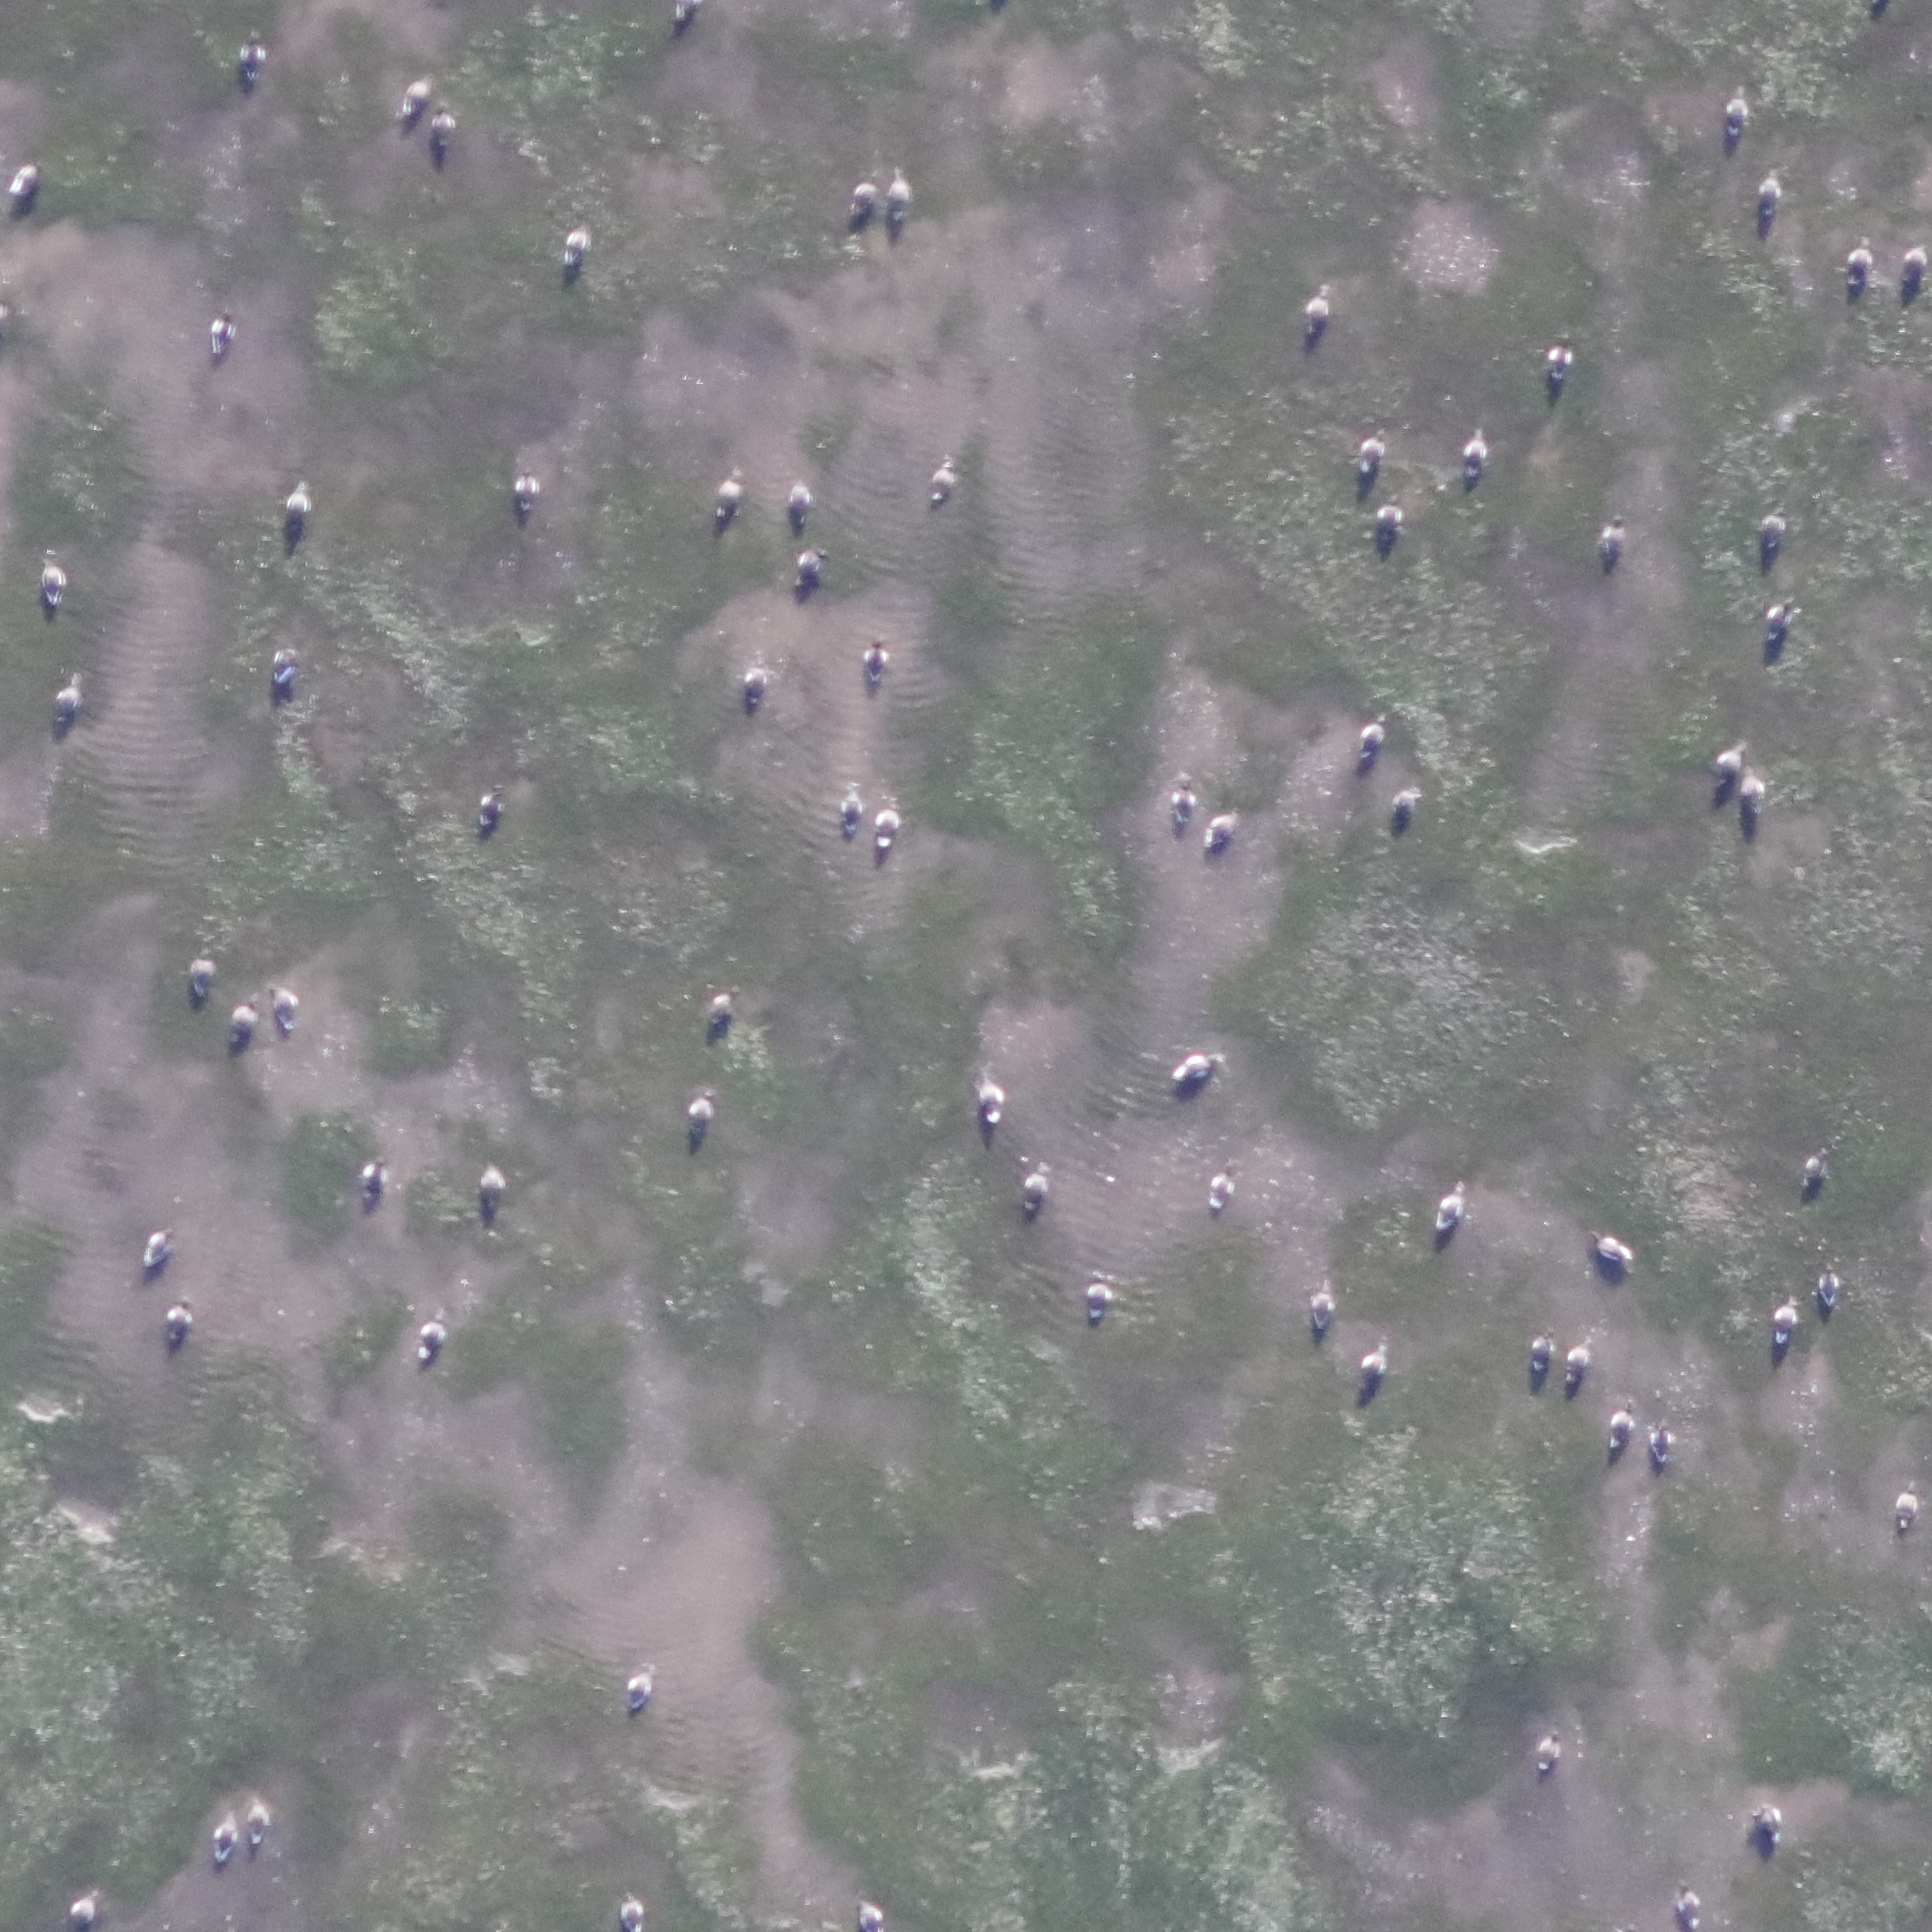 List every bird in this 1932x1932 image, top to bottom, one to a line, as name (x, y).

brant (252, 50)
brant (411, 99)
brant (1735, 111)
brant (441, 124)
brant (21, 181)
brant (892, 194)
brant (1772, 197)
brant (853, 199)
brant (574, 247)
brant (1909, 264)
brant (1861, 266)
brant (1314, 320)
brant (217, 332)
brant (1559, 360)
brant (1479, 455)
brant (1370, 456)
brant (521, 483)
brant (941, 486)
brant (733, 501)
brant (295, 508)
brant (795, 509)
brant (1387, 519)
brant (1768, 532)
brant (1610, 545)
brant (805, 578)
brant (48, 581)
brant (1780, 619)
brant (881, 660)
brant (278, 671)
brant (760, 685)
brant (68, 708)
brant (1376, 742)
brant (1723, 759)
brant (1753, 803)
brant (848, 806)
brant (1184, 808)
brant (1402, 808)
brant (486, 811)
brant (884, 822)
brant (1218, 839)
brant (199, 977)
brant (722, 1007)
brant (288, 1017)
brant (244, 1030)
brant (1194, 1071)
brant (991, 1095)
brant (697, 1120)
brant (1816, 1163)
brant (376, 1181)
brant (491, 1190)
brant (1223, 1192)
brant (1032, 1203)
brant (1452, 1217)
brant (1602, 1251)
brant (151, 1253)
brant (1831, 1284)
brant (1099, 1298)
brant (1319, 1302)
brant (178, 1318)
brant (1784, 1322)
brant (425, 1342)
brant (1537, 1352)
brant (1578, 1369)
brant (1377, 1374)
brant (1613, 1430)
brant (1661, 1443)
brant (1899, 1507)
brant (643, 1695)
brant (1550, 1758)
brant (262, 1819)
brant (223, 1837)
brant (1771, 1839)
brant (84, 1909)
brant (1683, 1909)
brant (632, 1914)
brant (872, 1925)